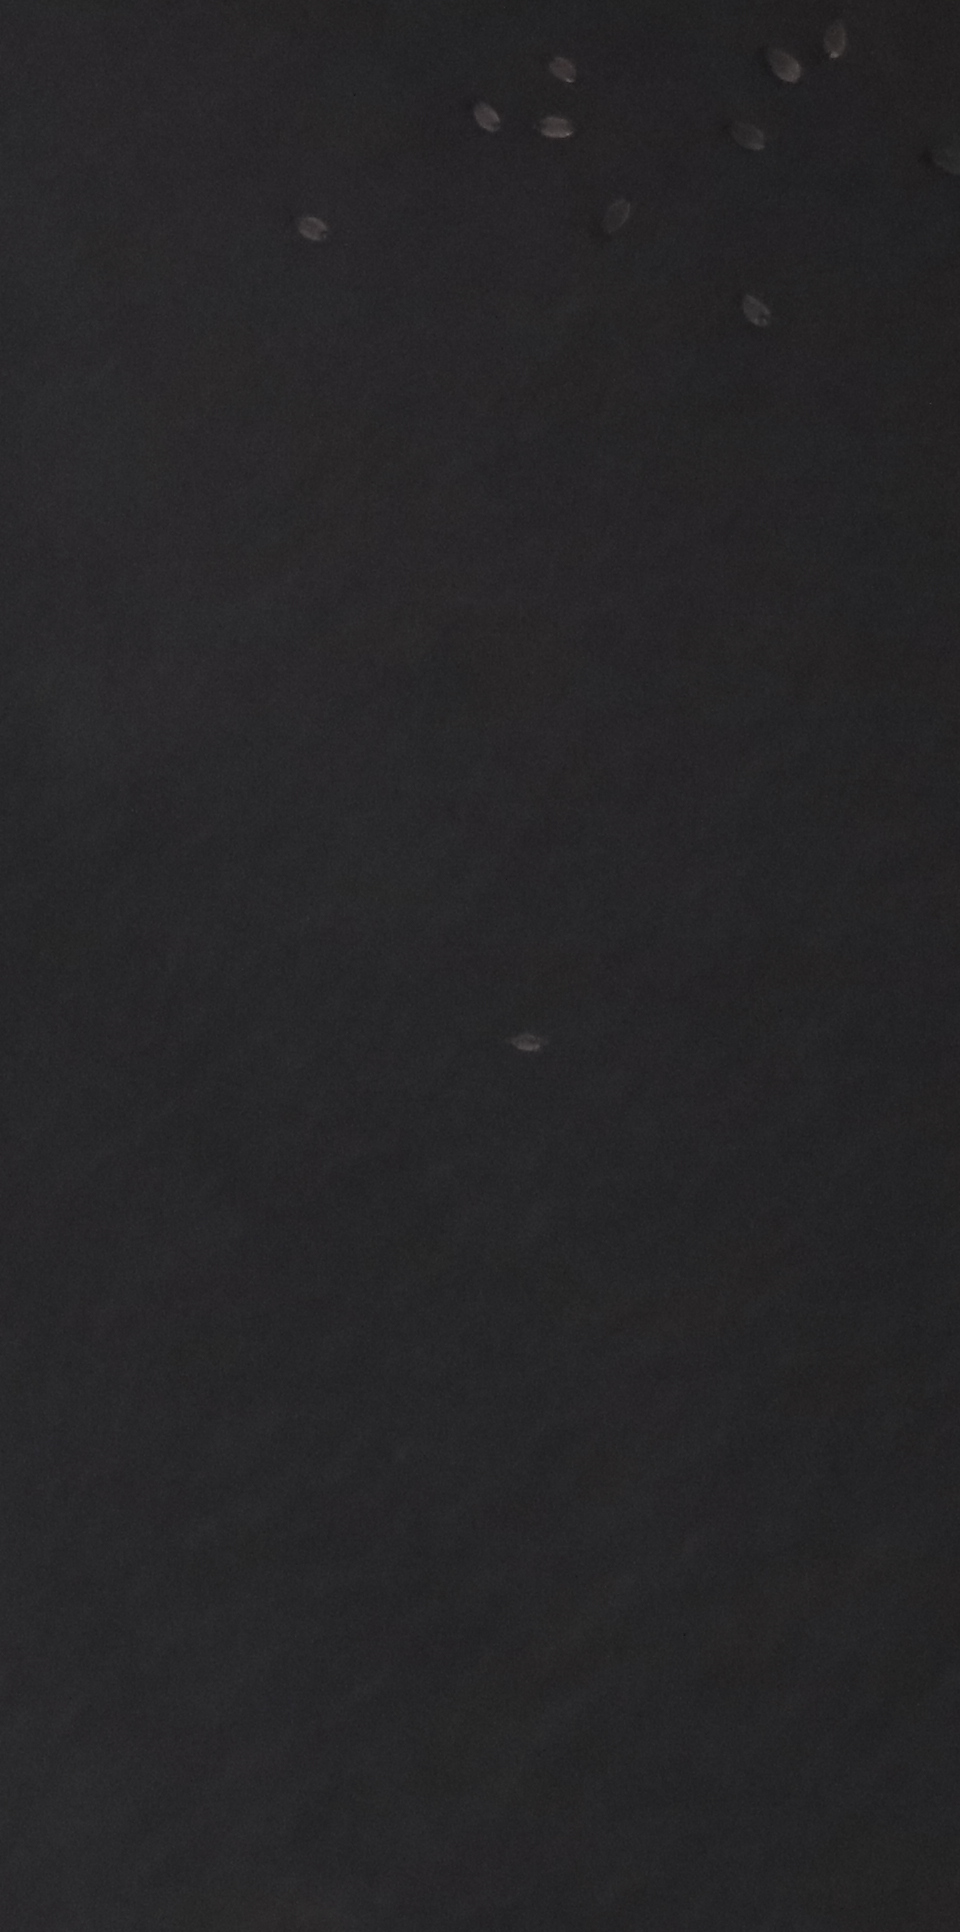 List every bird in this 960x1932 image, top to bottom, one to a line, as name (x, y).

Canada goose (836, 37)
Canada goose (565, 68)
Canada goose (784, 72)
Canada goose (489, 118)
Canada goose (554, 127)
Canada goose (753, 137)
Canada goose (610, 212)
Canada goose (312, 228)
Canada goose (754, 311)
brant (529, 1036)